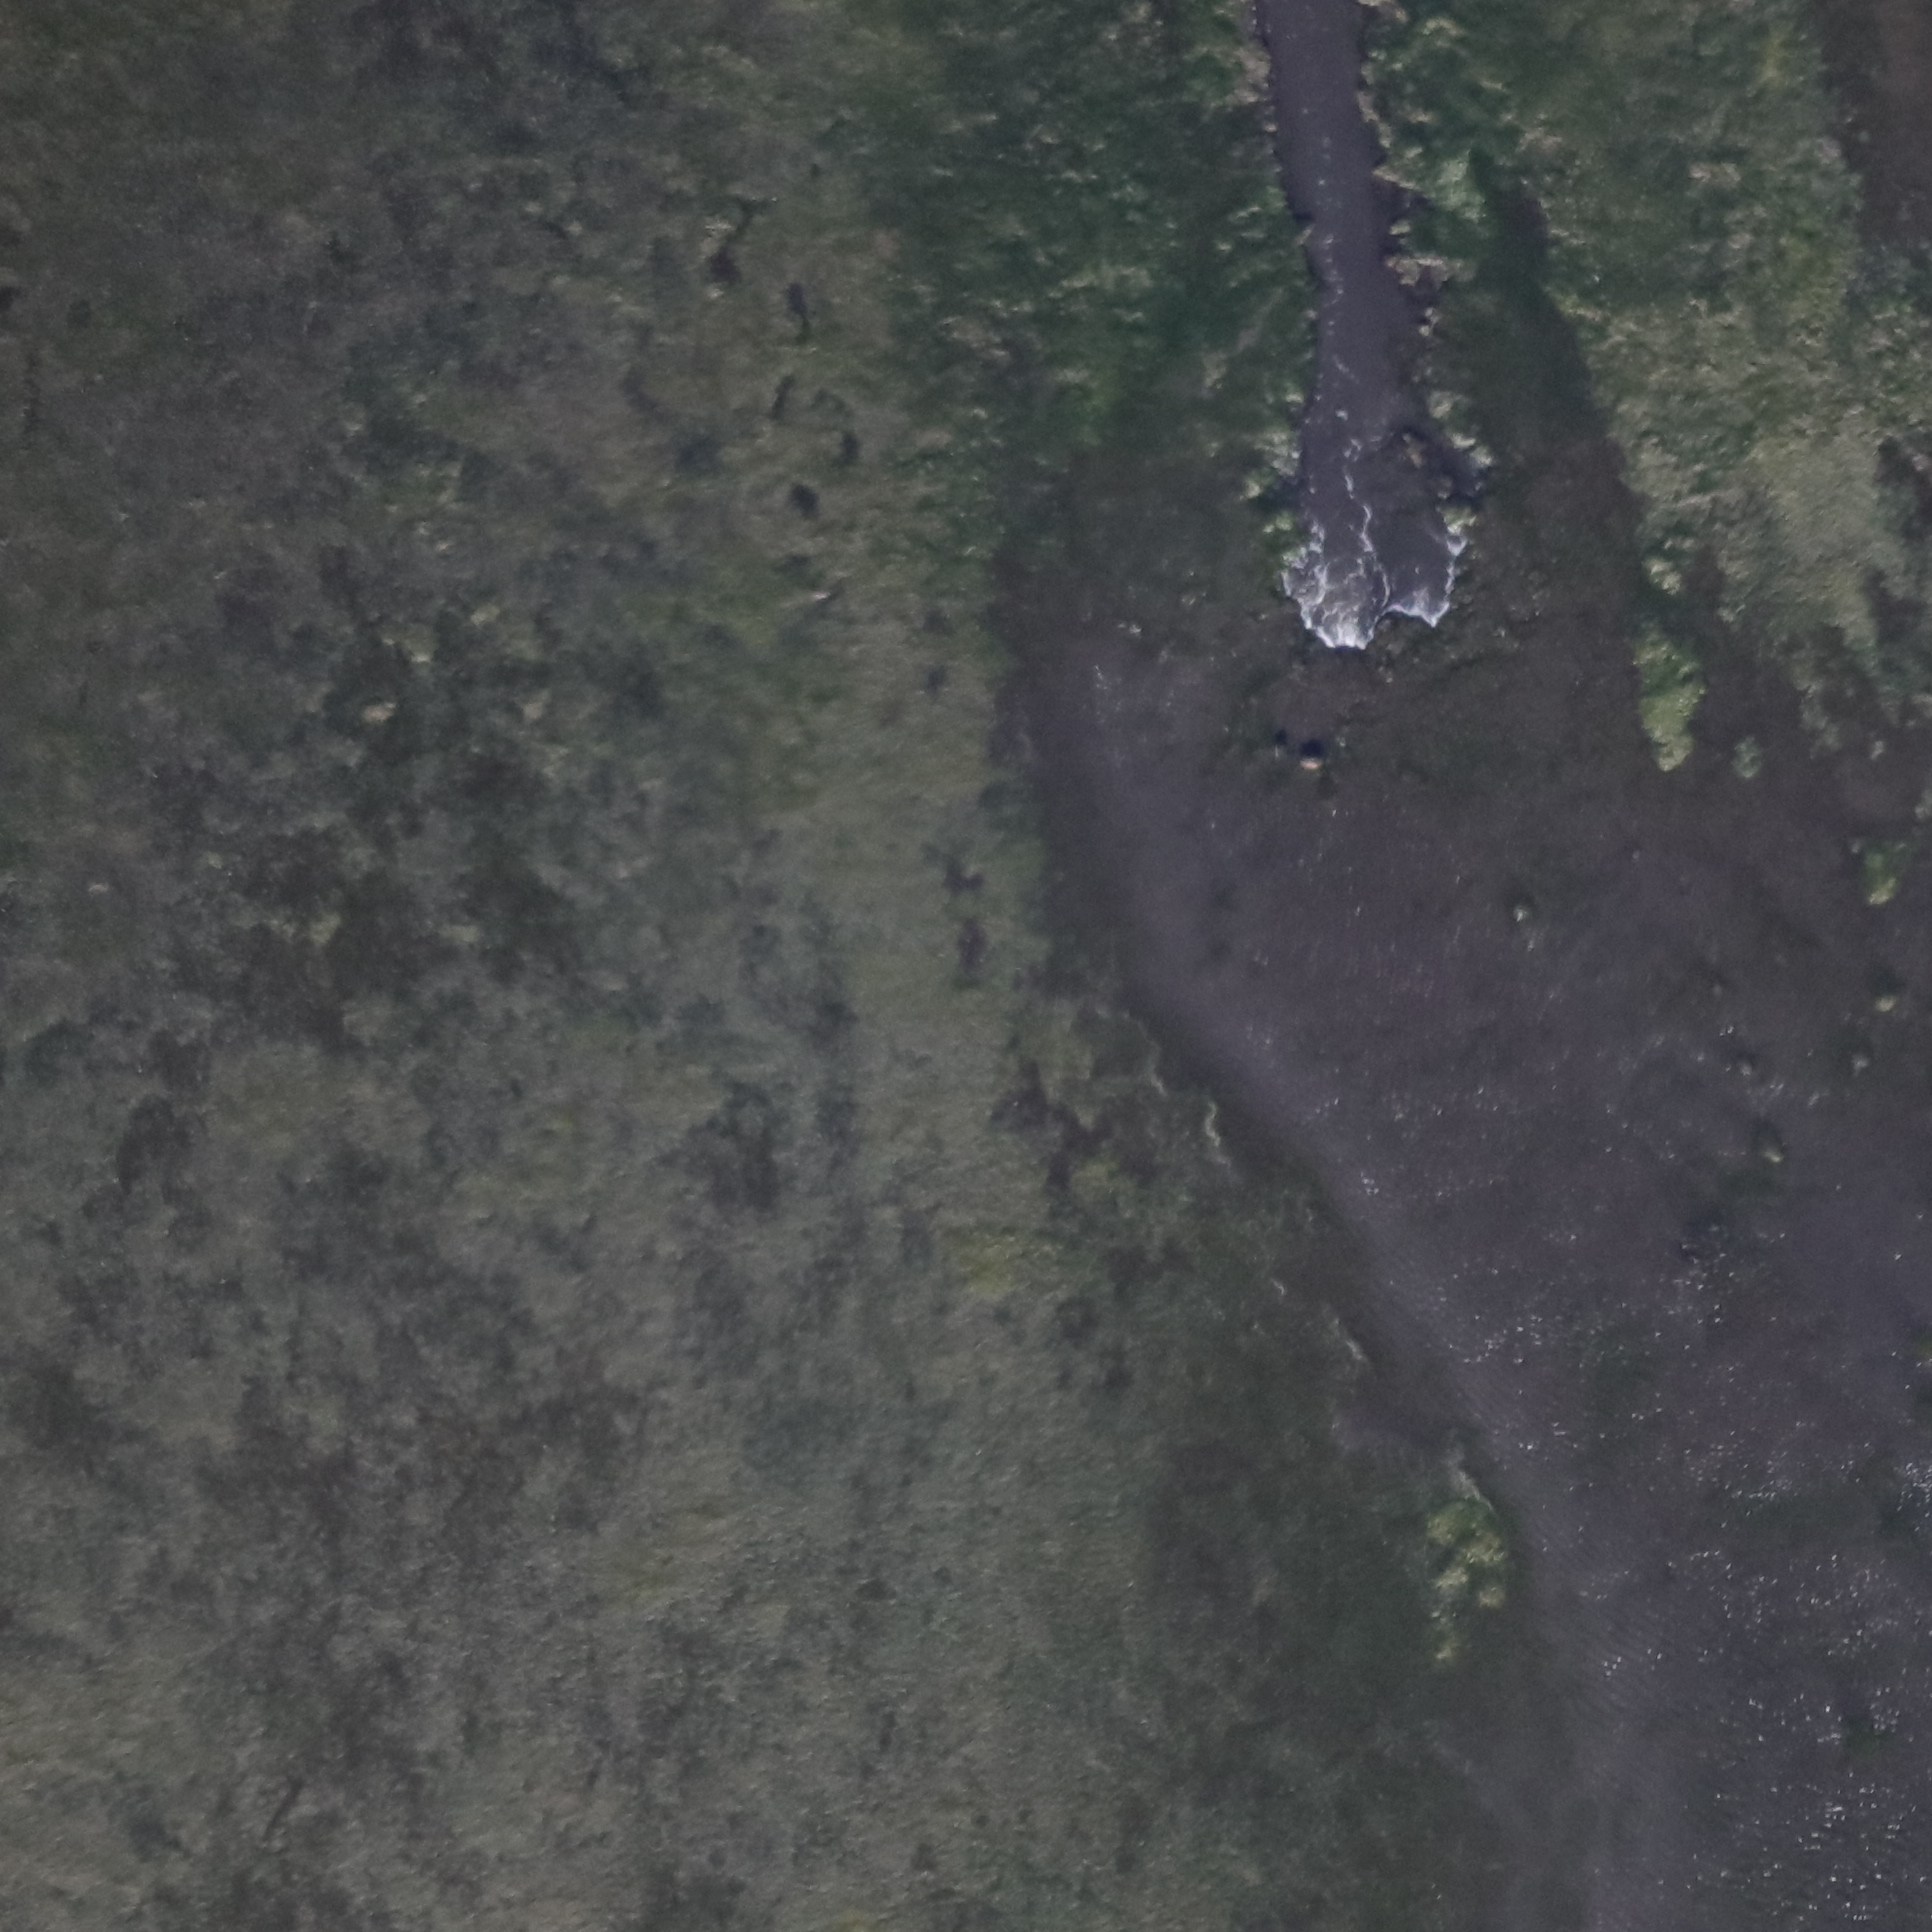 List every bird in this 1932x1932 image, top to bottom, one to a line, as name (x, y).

Canada goose (1279, 752)
Canada goose (1311, 764)